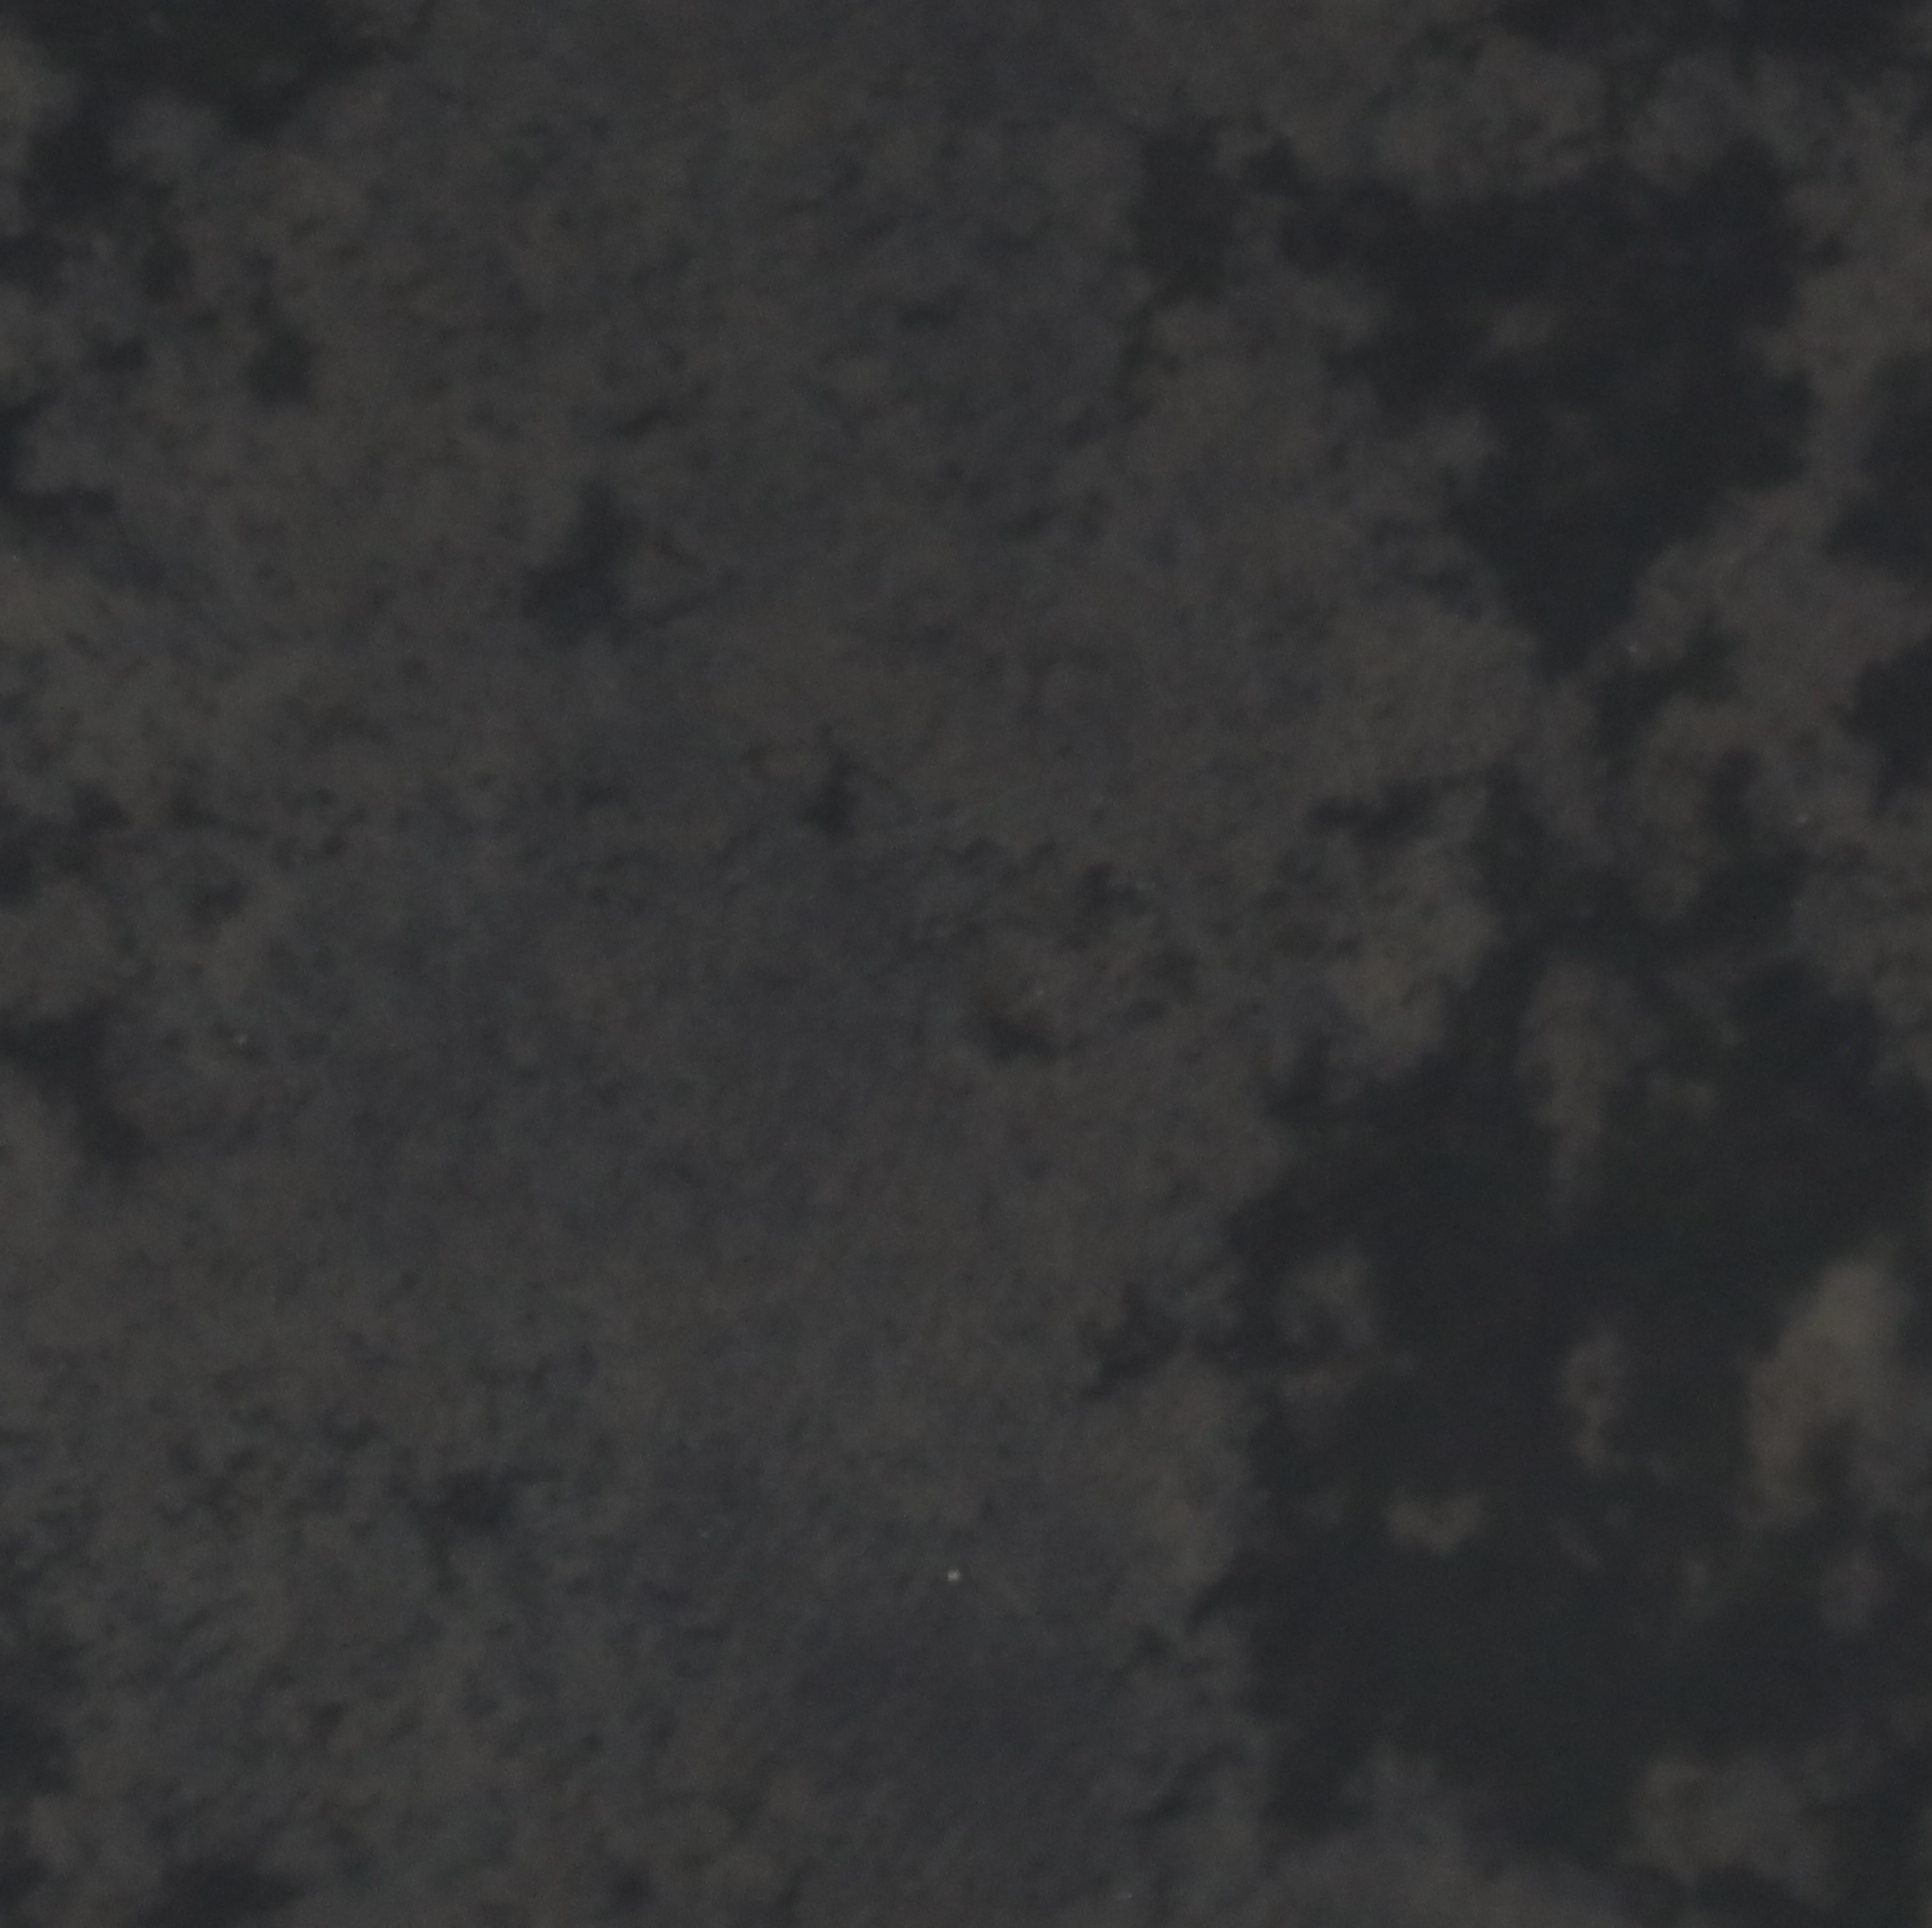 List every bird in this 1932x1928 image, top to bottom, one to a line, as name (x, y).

None